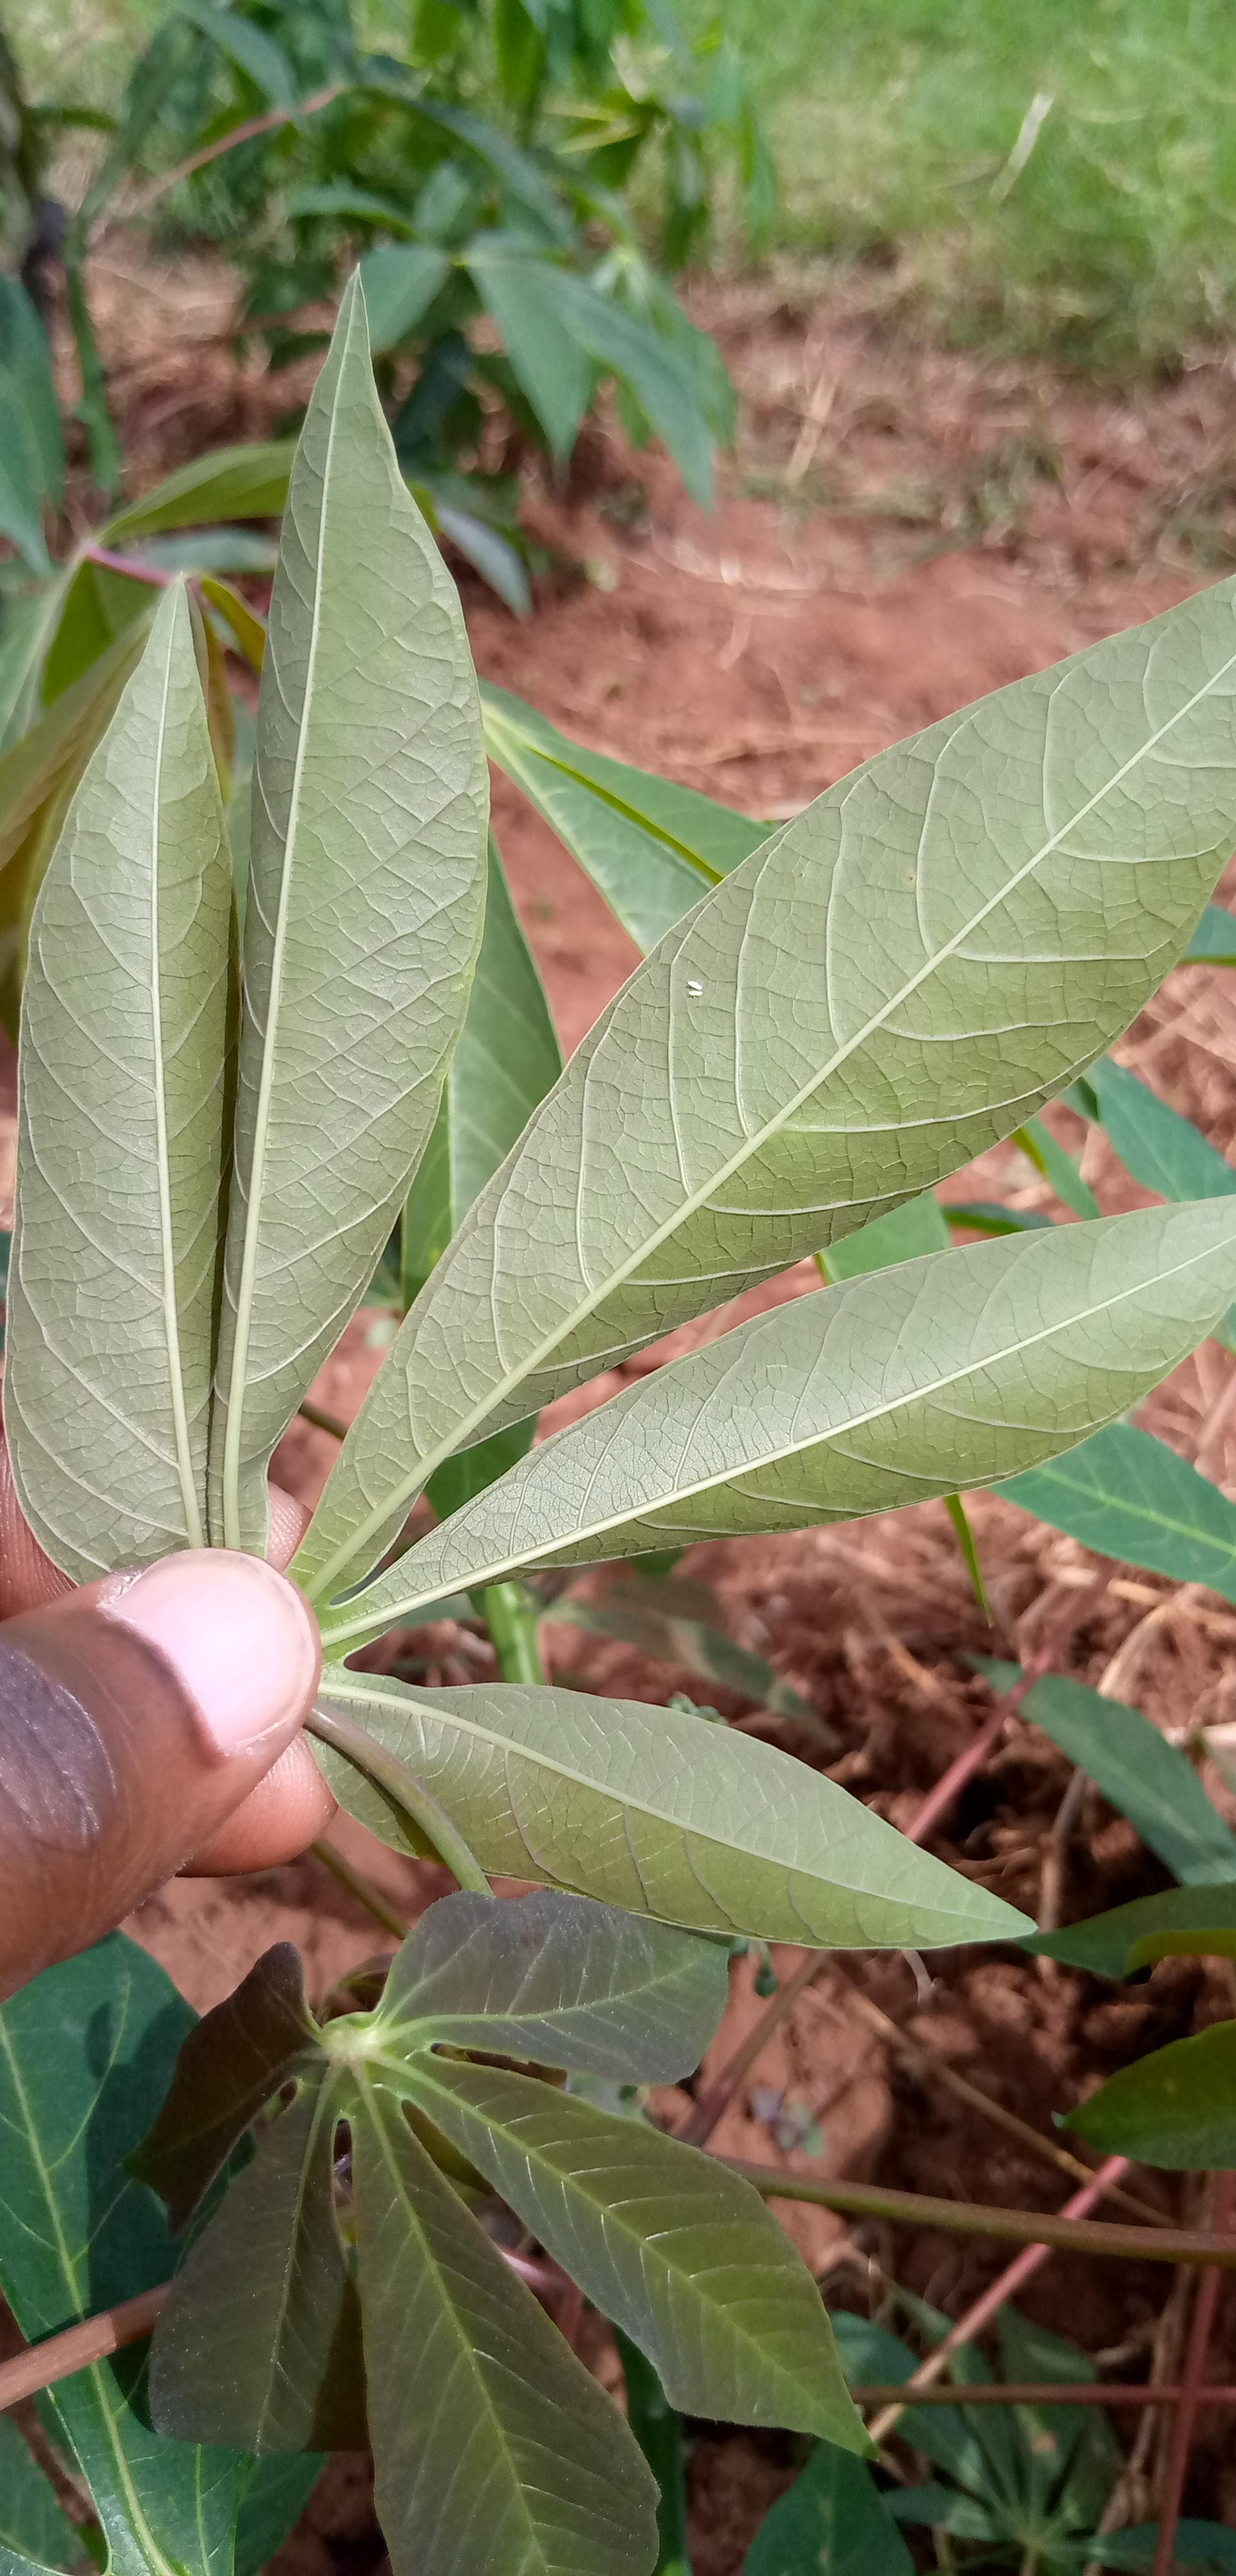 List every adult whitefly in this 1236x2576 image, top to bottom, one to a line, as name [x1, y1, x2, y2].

whitefly [673, 967, 721, 1012]
whitefly [681, 977, 707, 1007]